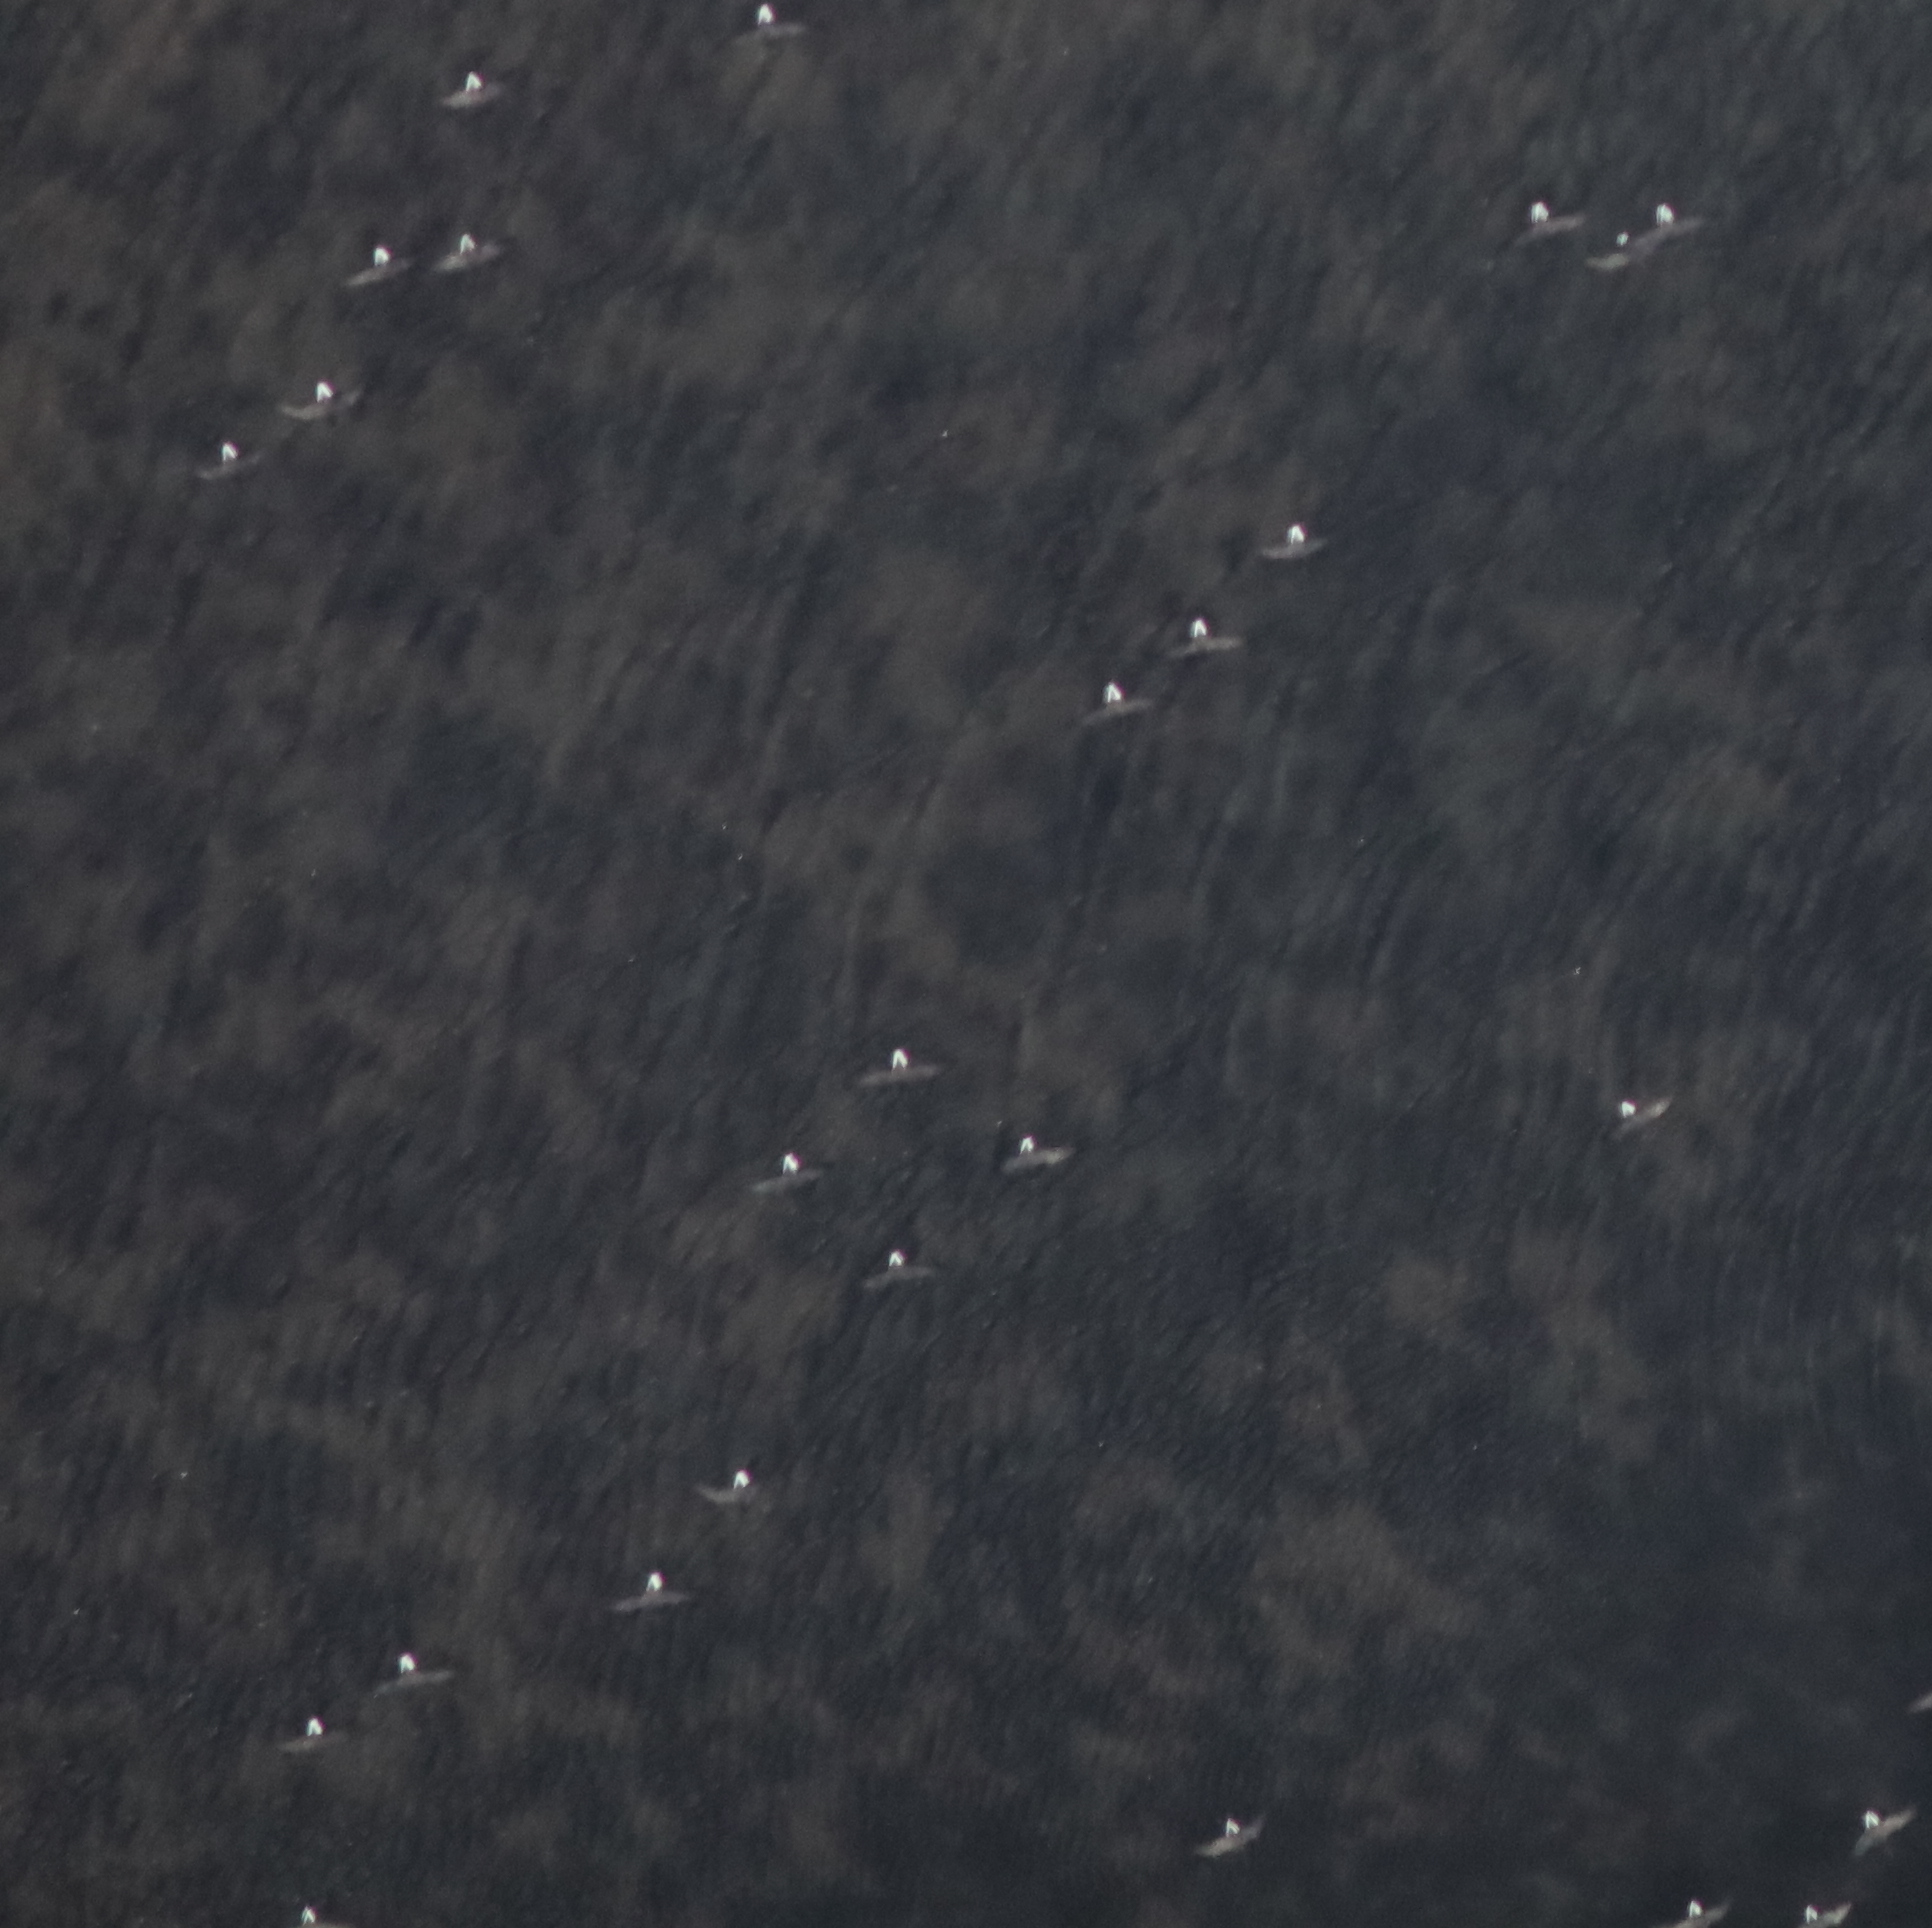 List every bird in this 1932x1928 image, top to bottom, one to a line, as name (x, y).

brant (773, 29)
brant (480, 87)
brant (1670, 224)
brant (1536, 228)
brant (1614, 254)
brant (370, 256)
brant (470, 256)
brant (319, 402)
brant (215, 470)
brant (1295, 543)
brant (1197, 641)
brant (1117, 709)
brant (899, 1072)
brant (1626, 1121)
brant (1031, 1152)
brant (795, 1174)
brant (904, 1262)
brant (745, 1496)
brant (654, 1589)
brant (421, 1685)
brant (315, 1741)
brant (1248, 1827)
brant (1879, 1831)
brant (1810, 1913)
brant (1692, 1919)